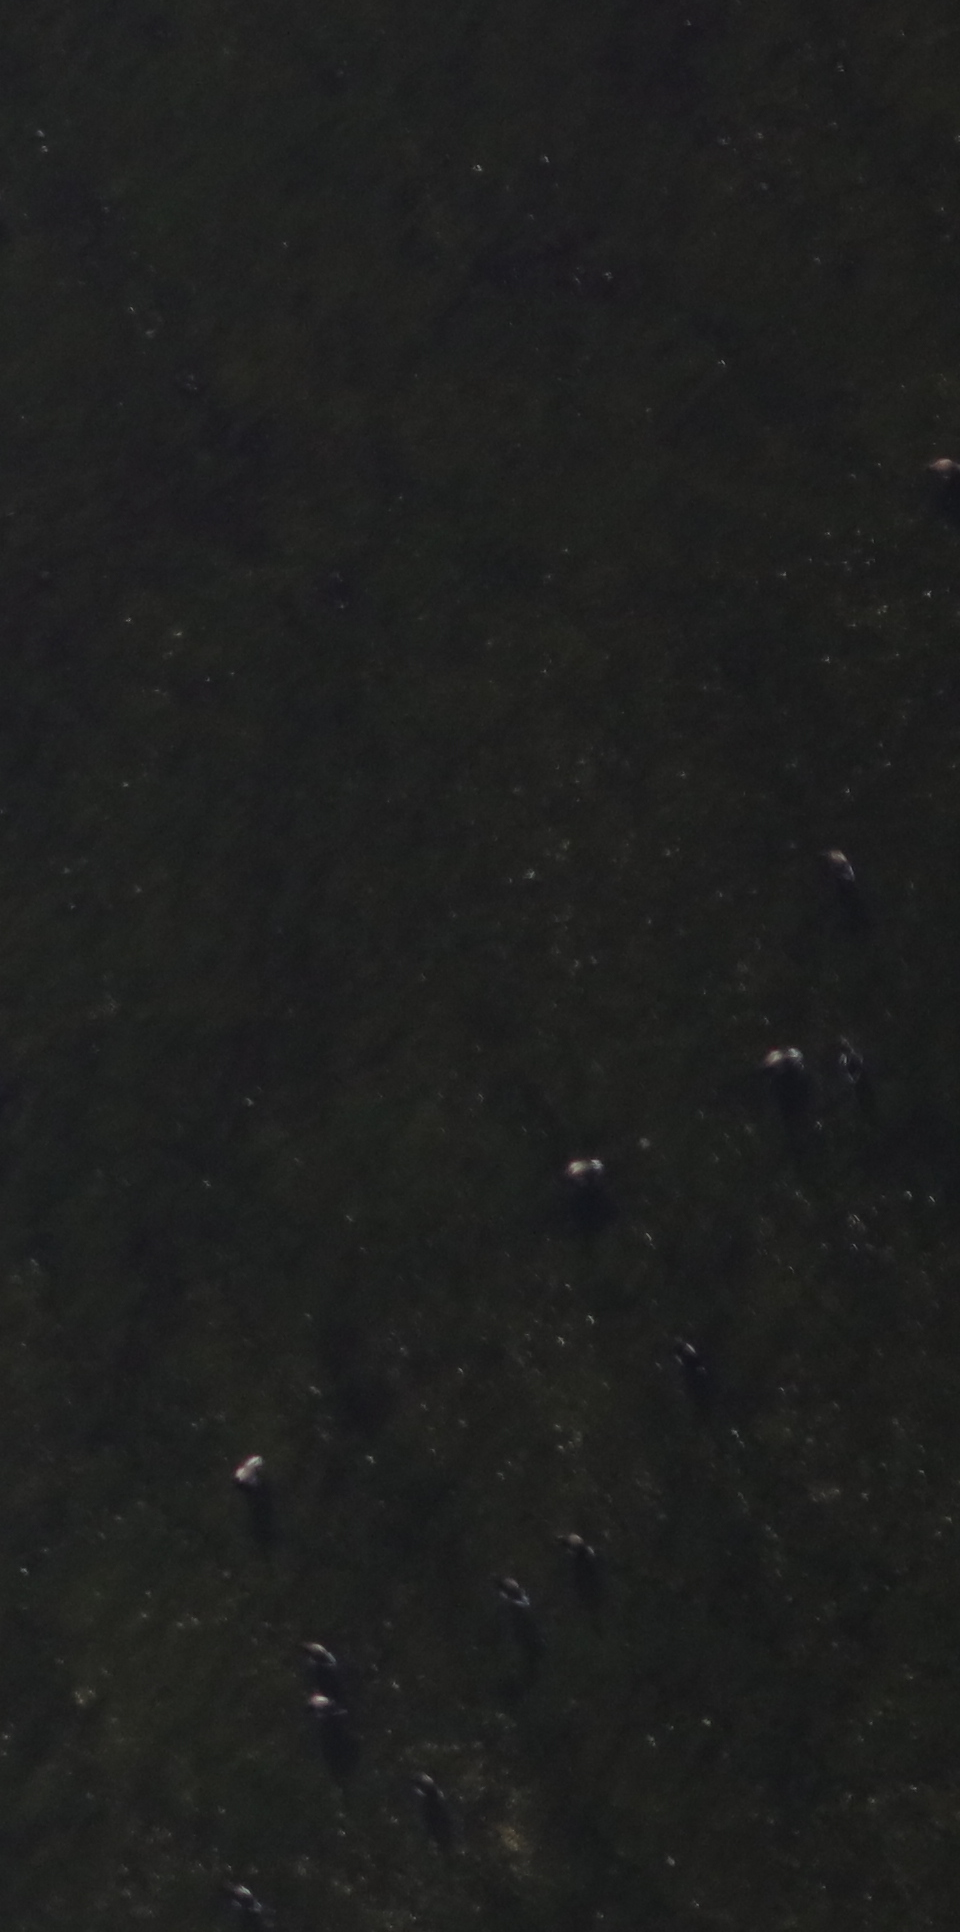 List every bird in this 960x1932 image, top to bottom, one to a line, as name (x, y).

brant (832, 867)
brant (791, 1052)
brant (858, 1064)
brant (580, 1163)
brant (687, 1356)
brant (253, 1477)
brant (581, 1540)
brant (516, 1586)
brant (319, 1654)
brant (134, 1674)
brant (332, 1705)
brant (431, 1803)
brant (244, 1897)